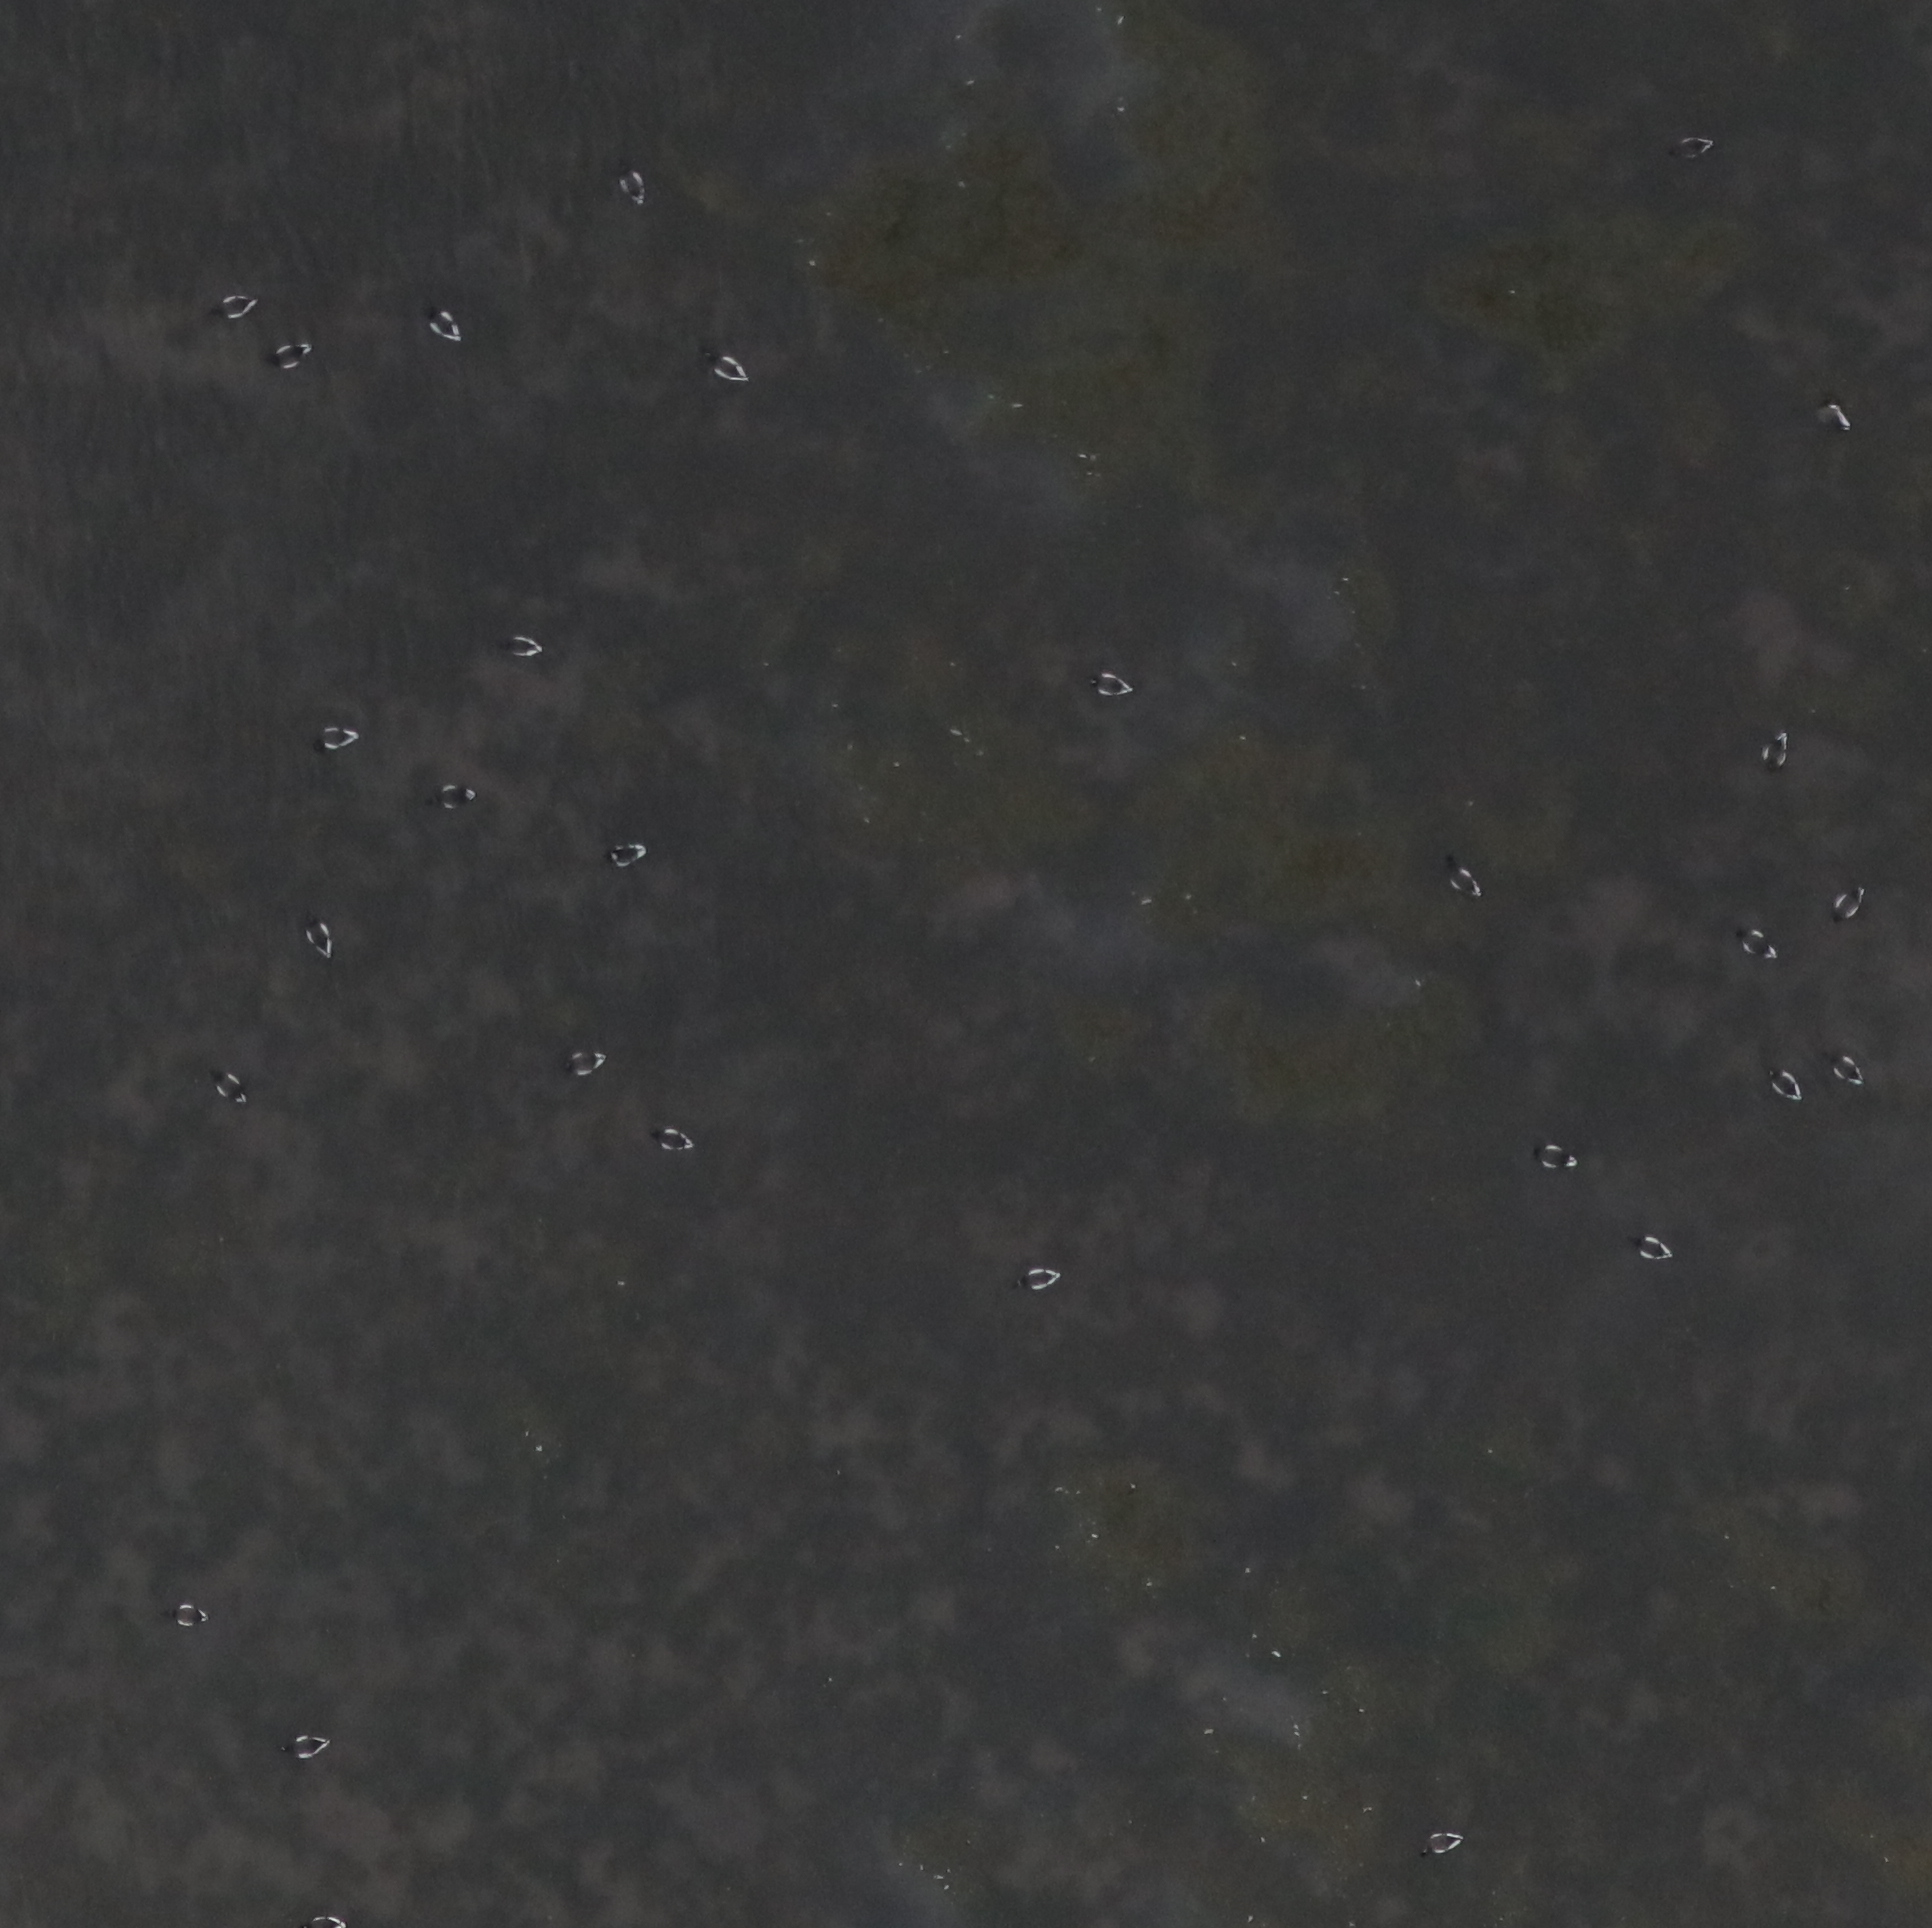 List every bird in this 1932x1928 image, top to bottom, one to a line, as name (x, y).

brant (1691, 146)
brant (633, 185)
brant (234, 307)
brant (445, 330)
brant (289, 357)
brant (726, 367)
brant (1835, 411)
brant (520, 642)
brant (1108, 684)
brant (334, 737)
brant (1776, 752)
brant (453, 795)
brant (626, 856)
brant (1462, 880)
brant (1851, 907)
brant (319, 938)
brant (1755, 945)
brant (582, 1062)
brant (1845, 1068)
brant (1784, 1083)
brant (228, 1086)
brant (670, 1137)
brant (1553, 1157)
brant (1649, 1241)
brant (1037, 1278)
brant (187, 1617)
brant (306, 1747)
brant (1442, 1844)
brant (328, 1920)